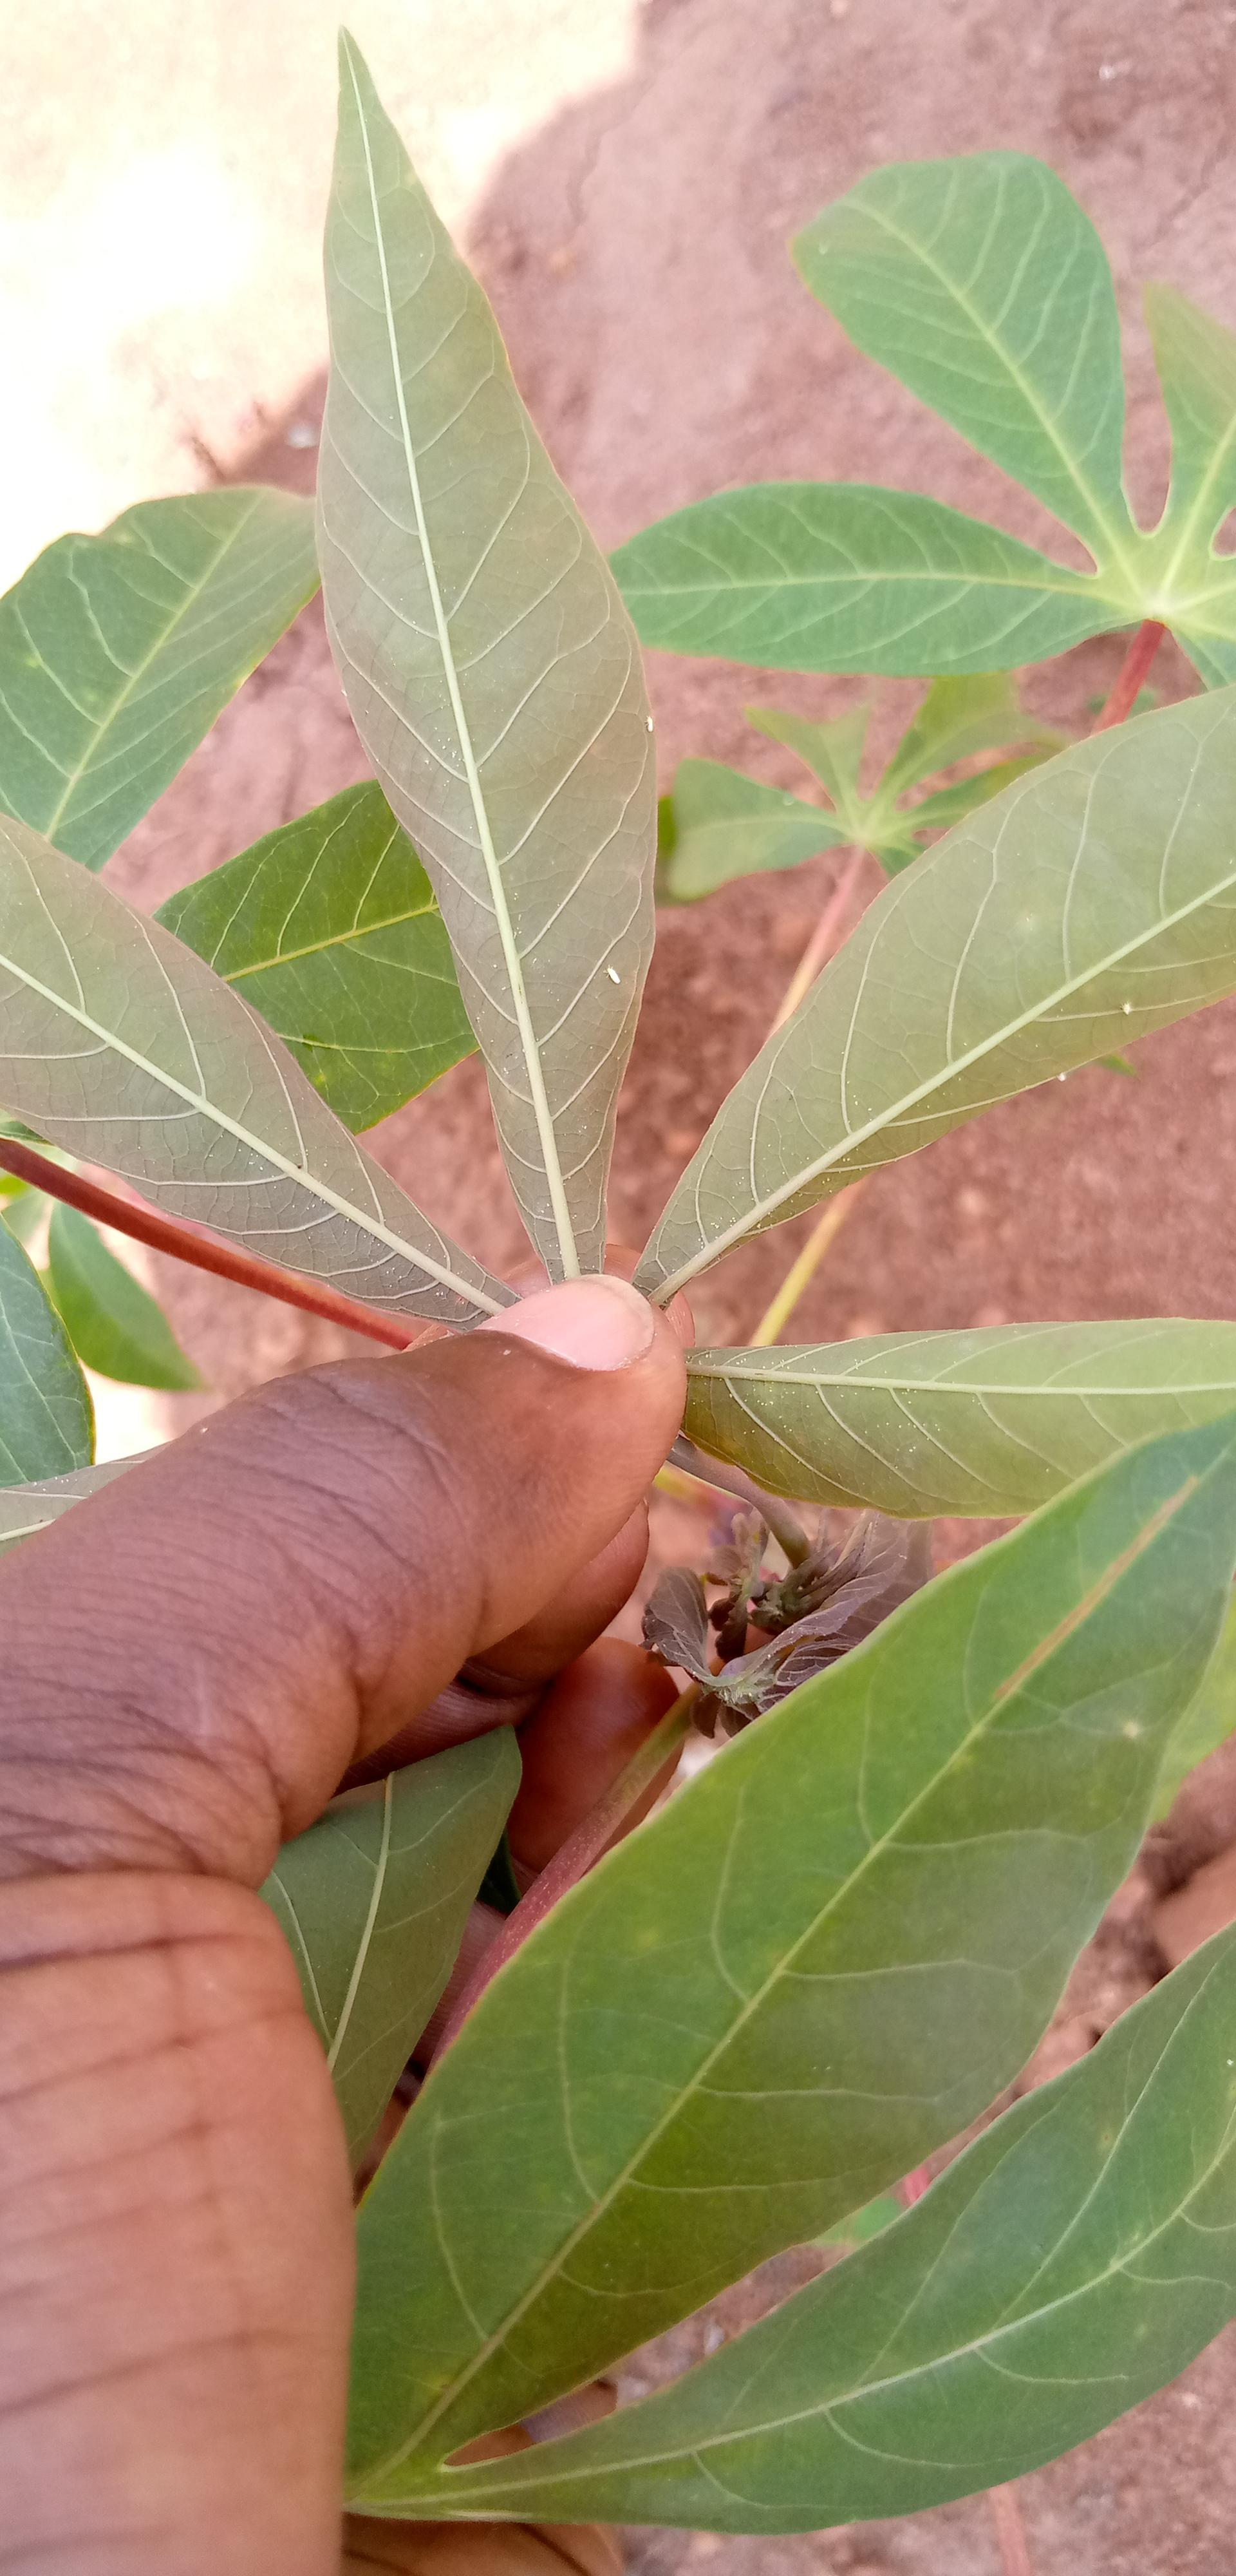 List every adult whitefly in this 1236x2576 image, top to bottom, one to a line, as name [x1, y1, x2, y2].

whitefly [639, 711, 659, 743]
whitefly [603, 963, 626, 992]
whitefly [1116, 998, 1136, 1025]
whitefly [1050, 1065, 1072, 1090]